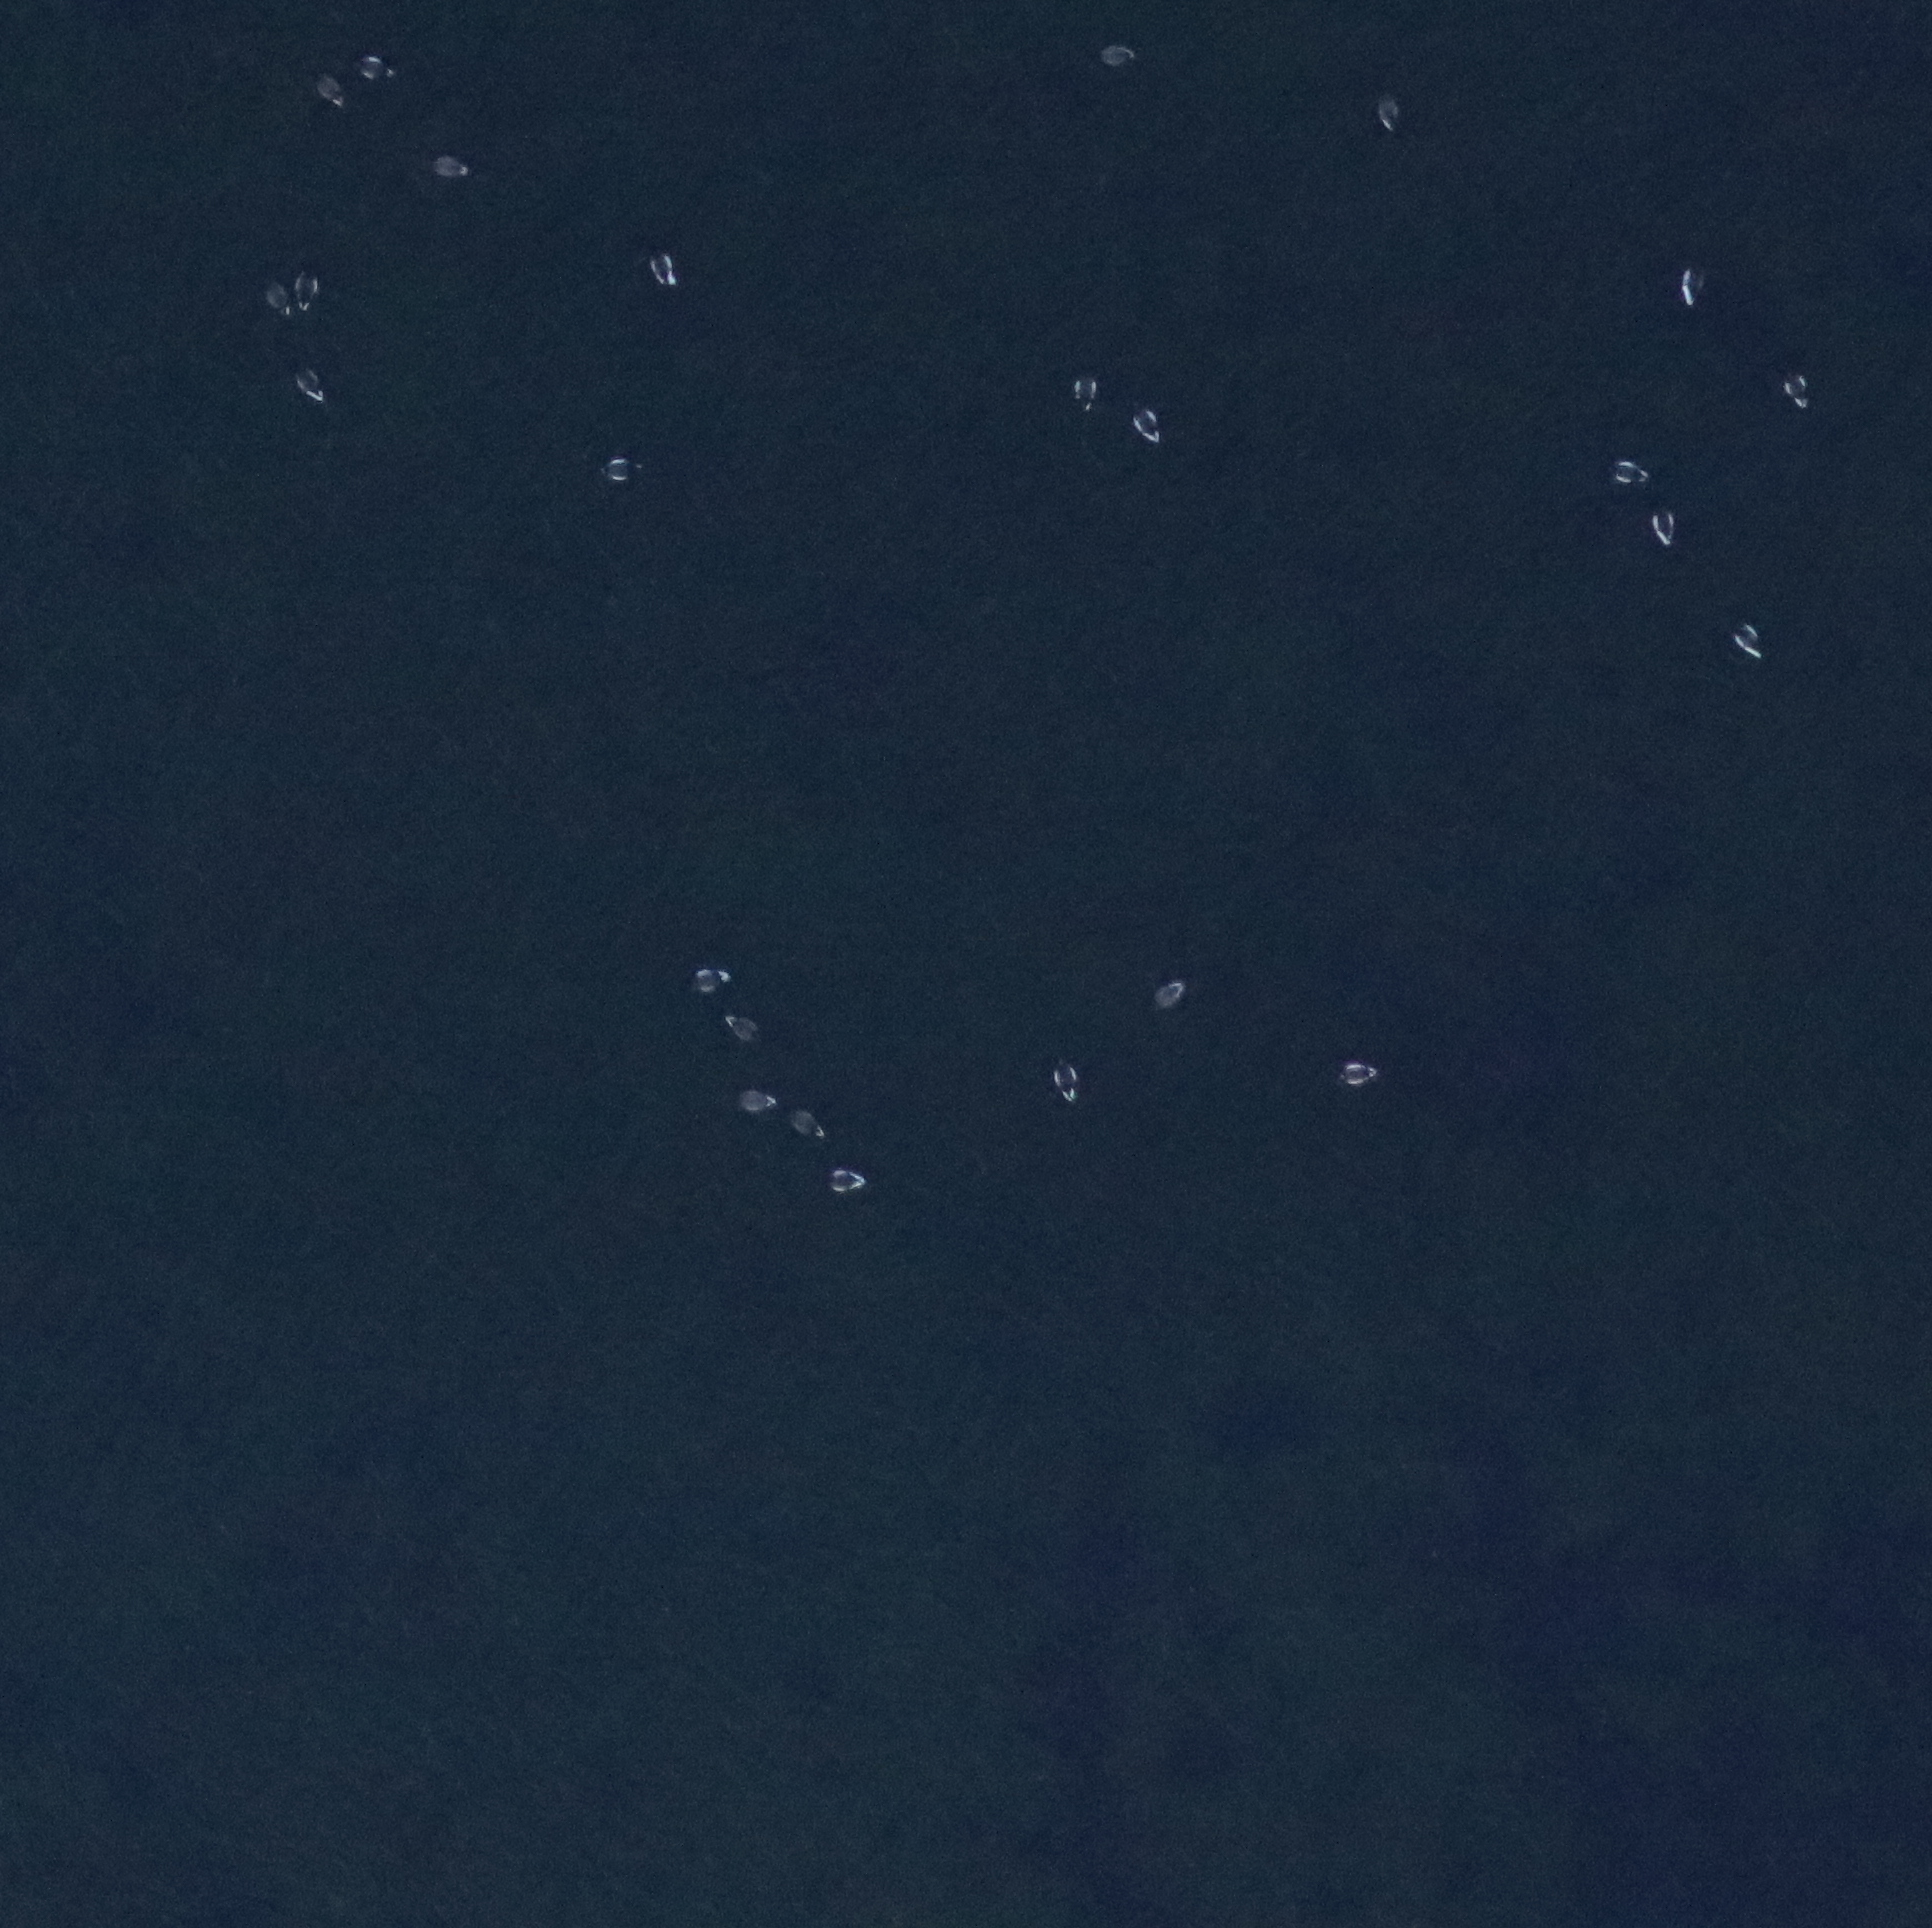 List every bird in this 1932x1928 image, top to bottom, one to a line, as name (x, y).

brant (1115, 55)
brant (373, 66)
brant (328, 91)
brant (1391, 113)
brant (450, 168)
brant (660, 263)
brant (1691, 286)
brant (303, 288)
brant (276, 297)
brant (309, 379)
brant (1797, 389)
brant (1089, 390)
brant (1148, 423)
brant (618, 468)
brant (1627, 469)
brant (1665, 524)
brant (1748, 638)
brant (710, 978)
brant (1169, 995)
brant (744, 1028)
brant (1356, 1073)
brant (1066, 1078)
brant (757, 1099)
brant (804, 1123)
brant (844, 1181)